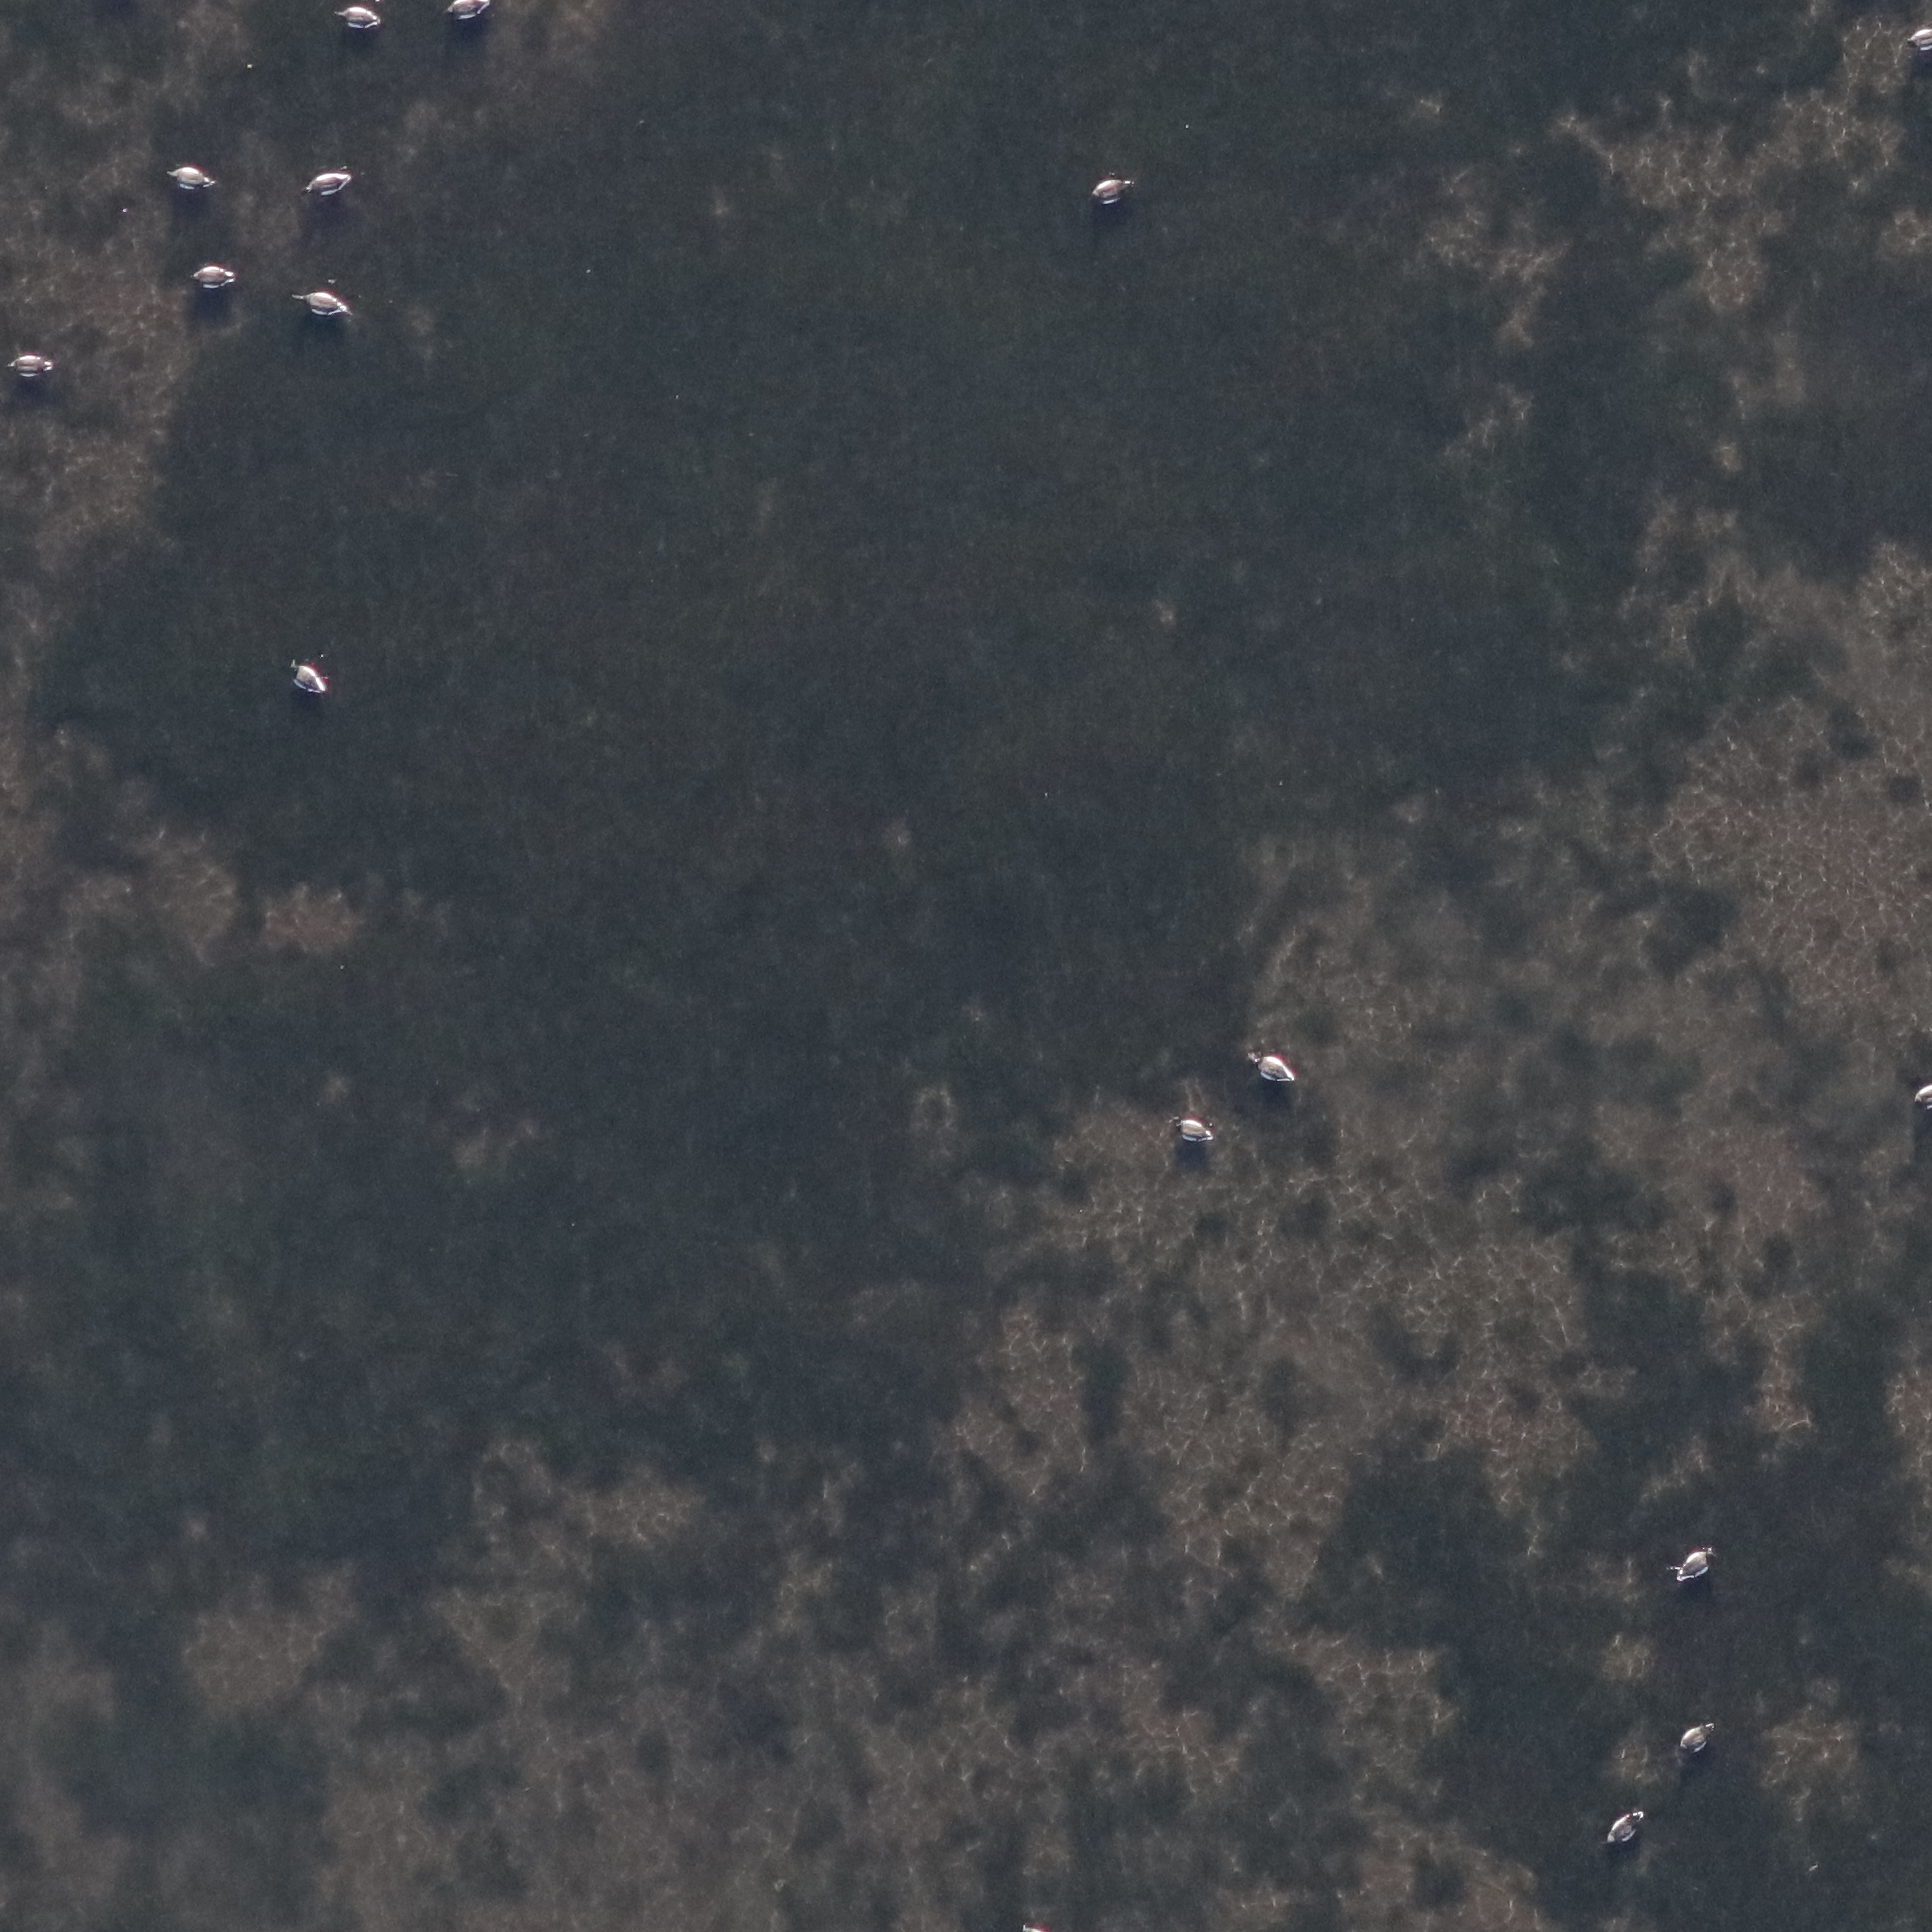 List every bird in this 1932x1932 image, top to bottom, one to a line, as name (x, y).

brant (465, 6)
brant (359, 17)
brant (1926, 39)
brant (187, 177)
brant (325, 183)
brant (1111, 187)
brant (212, 275)
brant (321, 302)
brant (31, 361)
brant (307, 677)
brant (1273, 1068)
brant (1194, 1129)
brant (1696, 1564)
brant (1695, 1738)
brant (1625, 1826)